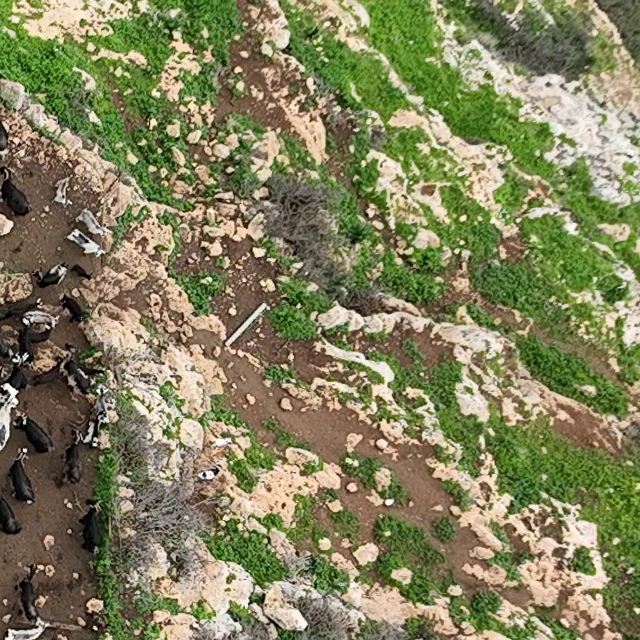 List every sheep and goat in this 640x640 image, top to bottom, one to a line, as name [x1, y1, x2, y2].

goat [0, 116, 10, 159]
goat [0, 165, 32, 216]
goat [52, 176, 71, 206]
goat [75, 207, 104, 237]
goat [66, 229, 104, 258]
goat [72, 263, 94, 281]
goat [32, 264, 68, 289]
goat [59, 294, 85, 323]
goat [7, 299, 41, 320]
goat [23, 311, 58, 327]
goat [0, 316, 11, 357]
goat [18, 319, 34, 361]
goat [30, 322, 53, 343]
goat [2, 352, 26, 396]
goat [28, 356, 64, 385]
goat [65, 360, 96, 399]
goat [0, 364, 6, 419]
goat [77, 365, 105, 376]
goat [95, 386, 108, 416]
goat [0, 392, 18, 455]
goat [14, 411, 54, 453]
goat [84, 417, 98, 448]
goat [56, 427, 82, 485]
goat [9, 446, 37, 505]
goat [0, 491, 23, 534]
goat [79, 499, 104, 554]
goat [18, 563, 40, 619]
goat [3, 618, 50, 639]